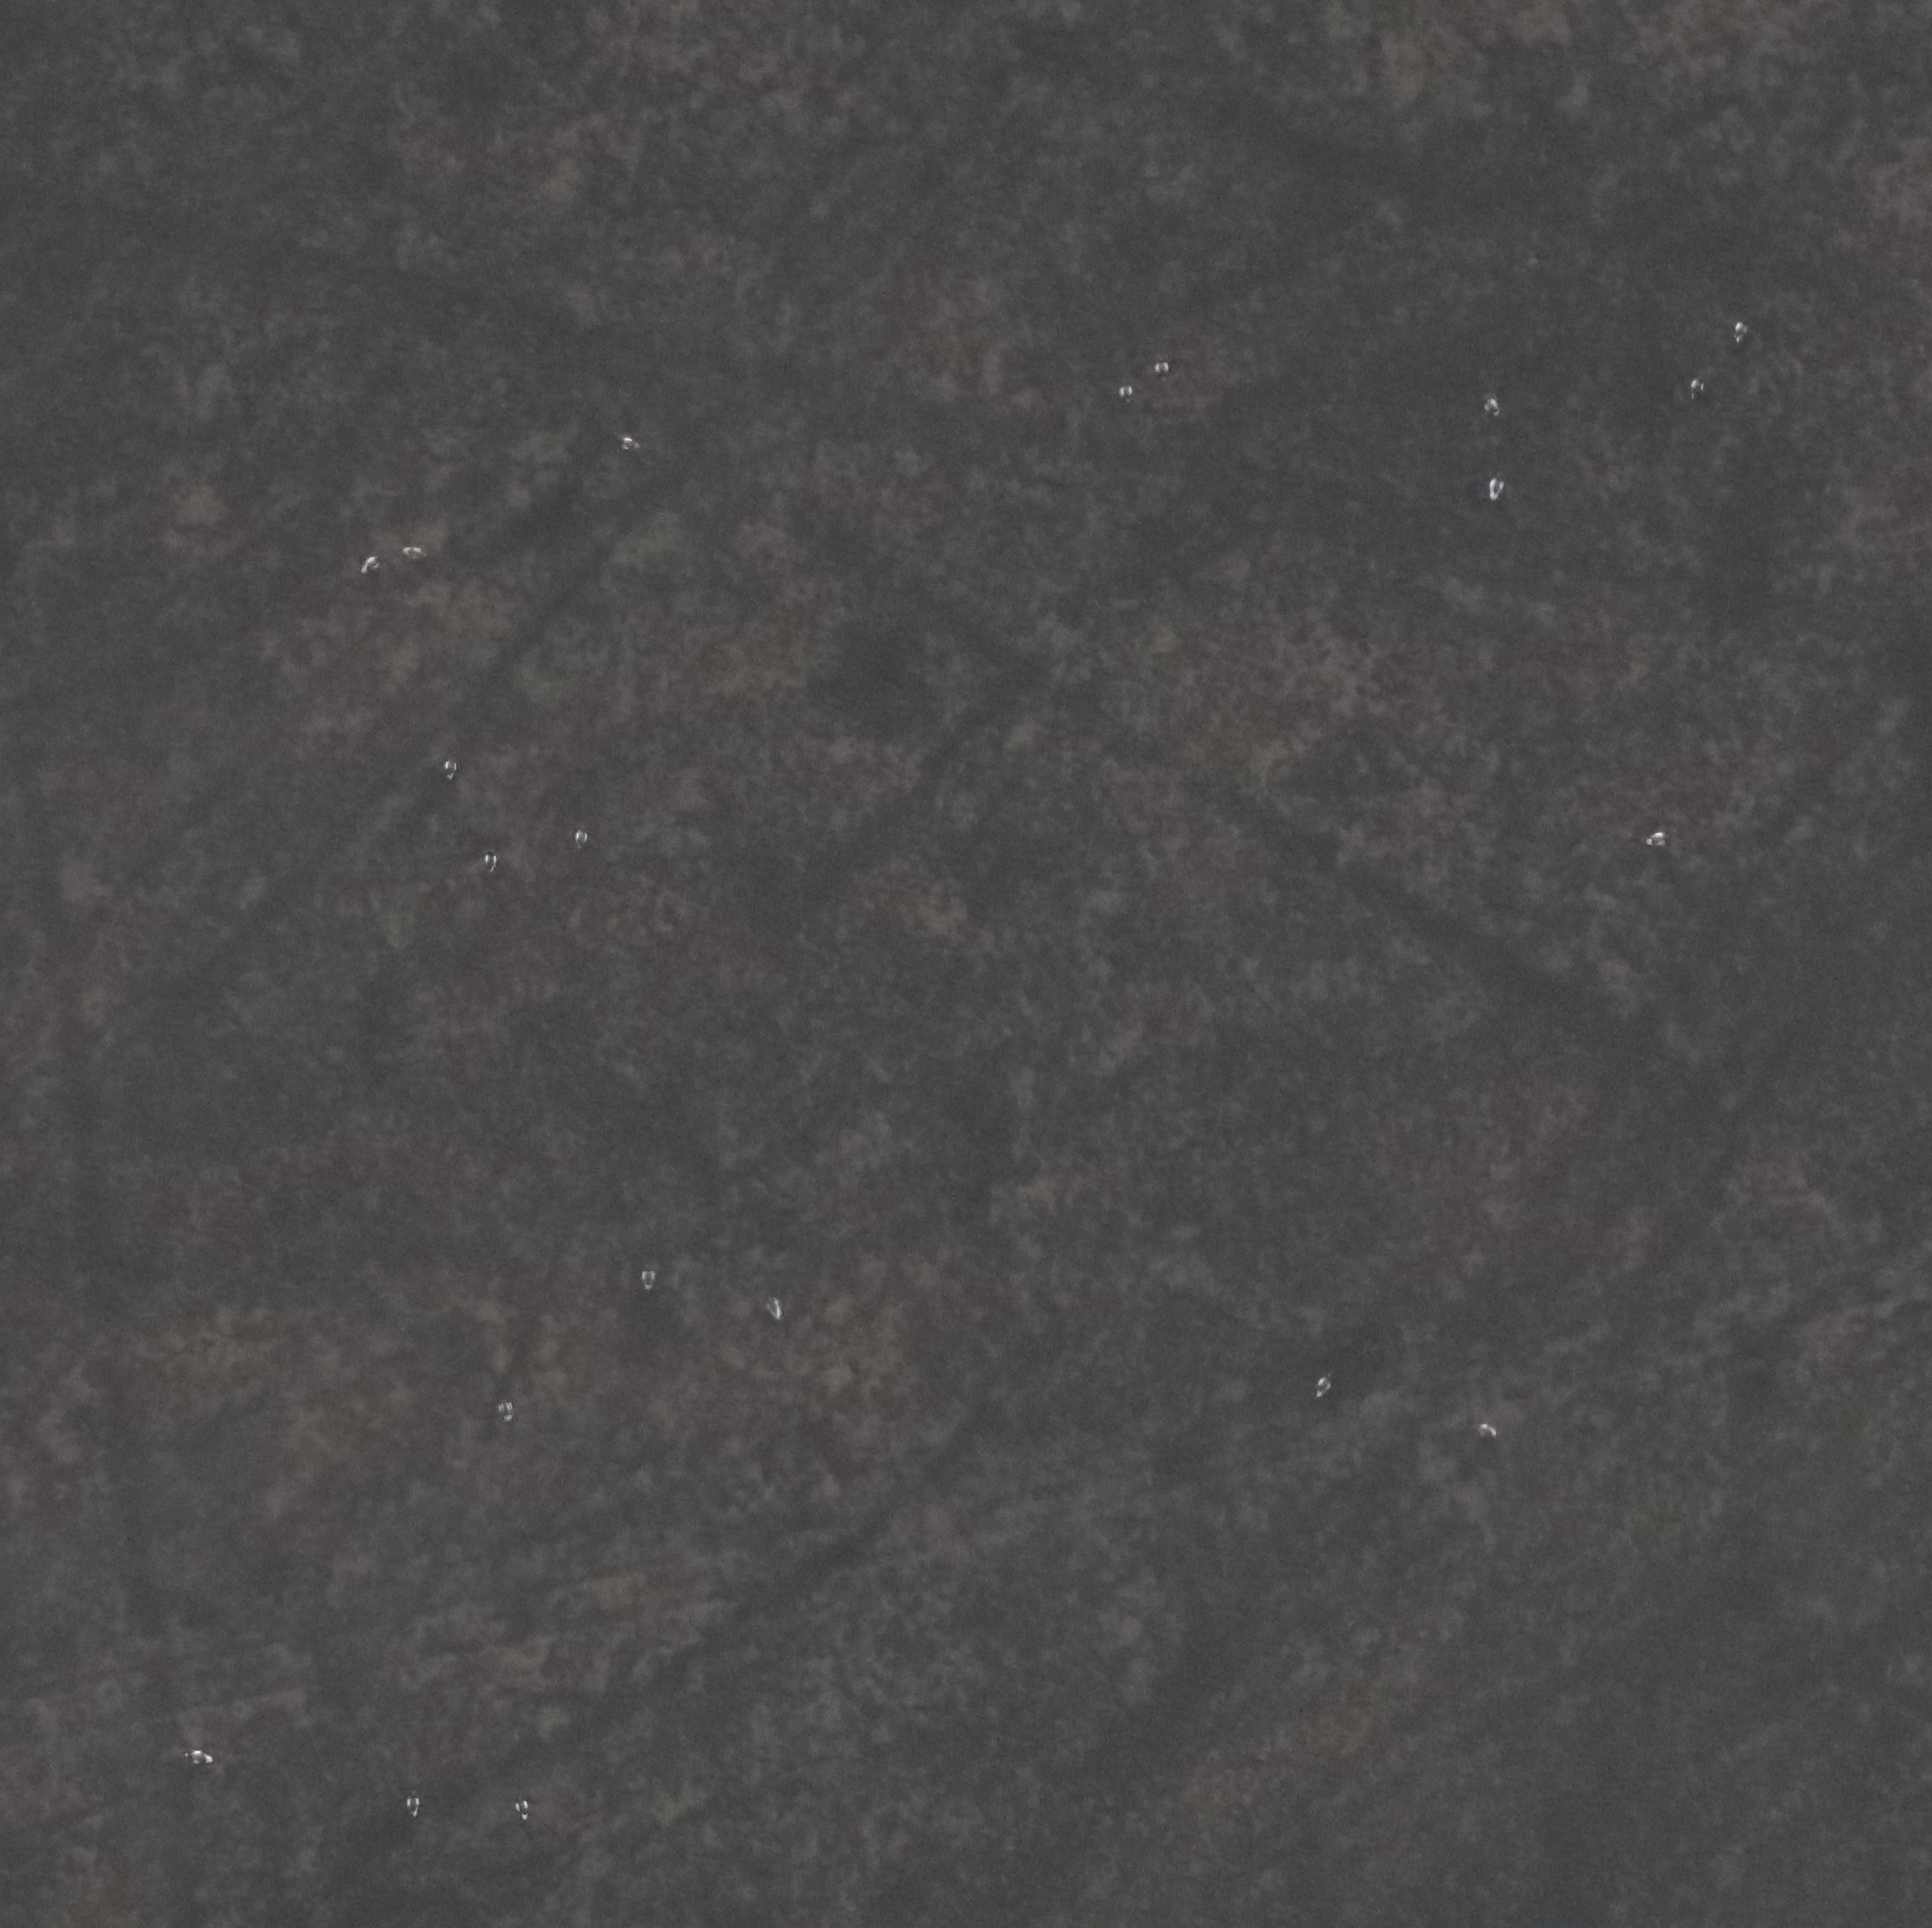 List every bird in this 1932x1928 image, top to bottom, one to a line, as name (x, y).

brant (1738, 331)
brant (1160, 369)
brant (1693, 389)
brant (1122, 398)
brant (1494, 409)
brant (629, 444)
brant (1494, 488)
brant (415, 553)
brant (372, 564)
brant (451, 766)
brant (578, 834)
brant (1659, 840)
brant (489, 857)
brant (647, 1278)
brant (774, 1309)
brant (1319, 1389)
brant (507, 1405)
brant (1484, 1432)
brant (198, 1754)
brant (410, 1803)
brant (520, 1807)